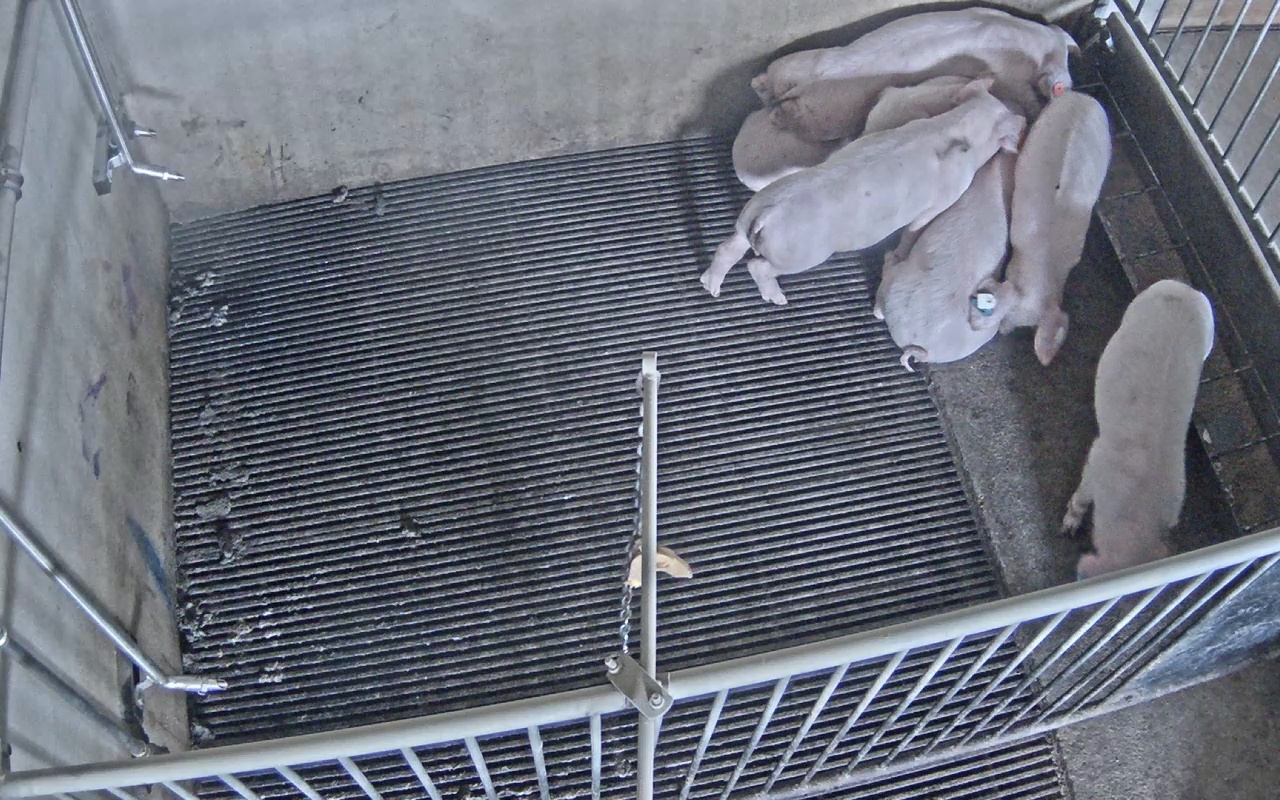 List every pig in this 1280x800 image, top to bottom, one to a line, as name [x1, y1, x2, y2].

pig [752, 6, 1083, 142]
pig [698, 75, 1032, 308]
pig [860, 75, 974, 137]
pig [969, 90, 1113, 365]
pig [731, 106, 862, 194]
pig [871, 147, 1018, 375]
pig [1060, 281, 1217, 581]